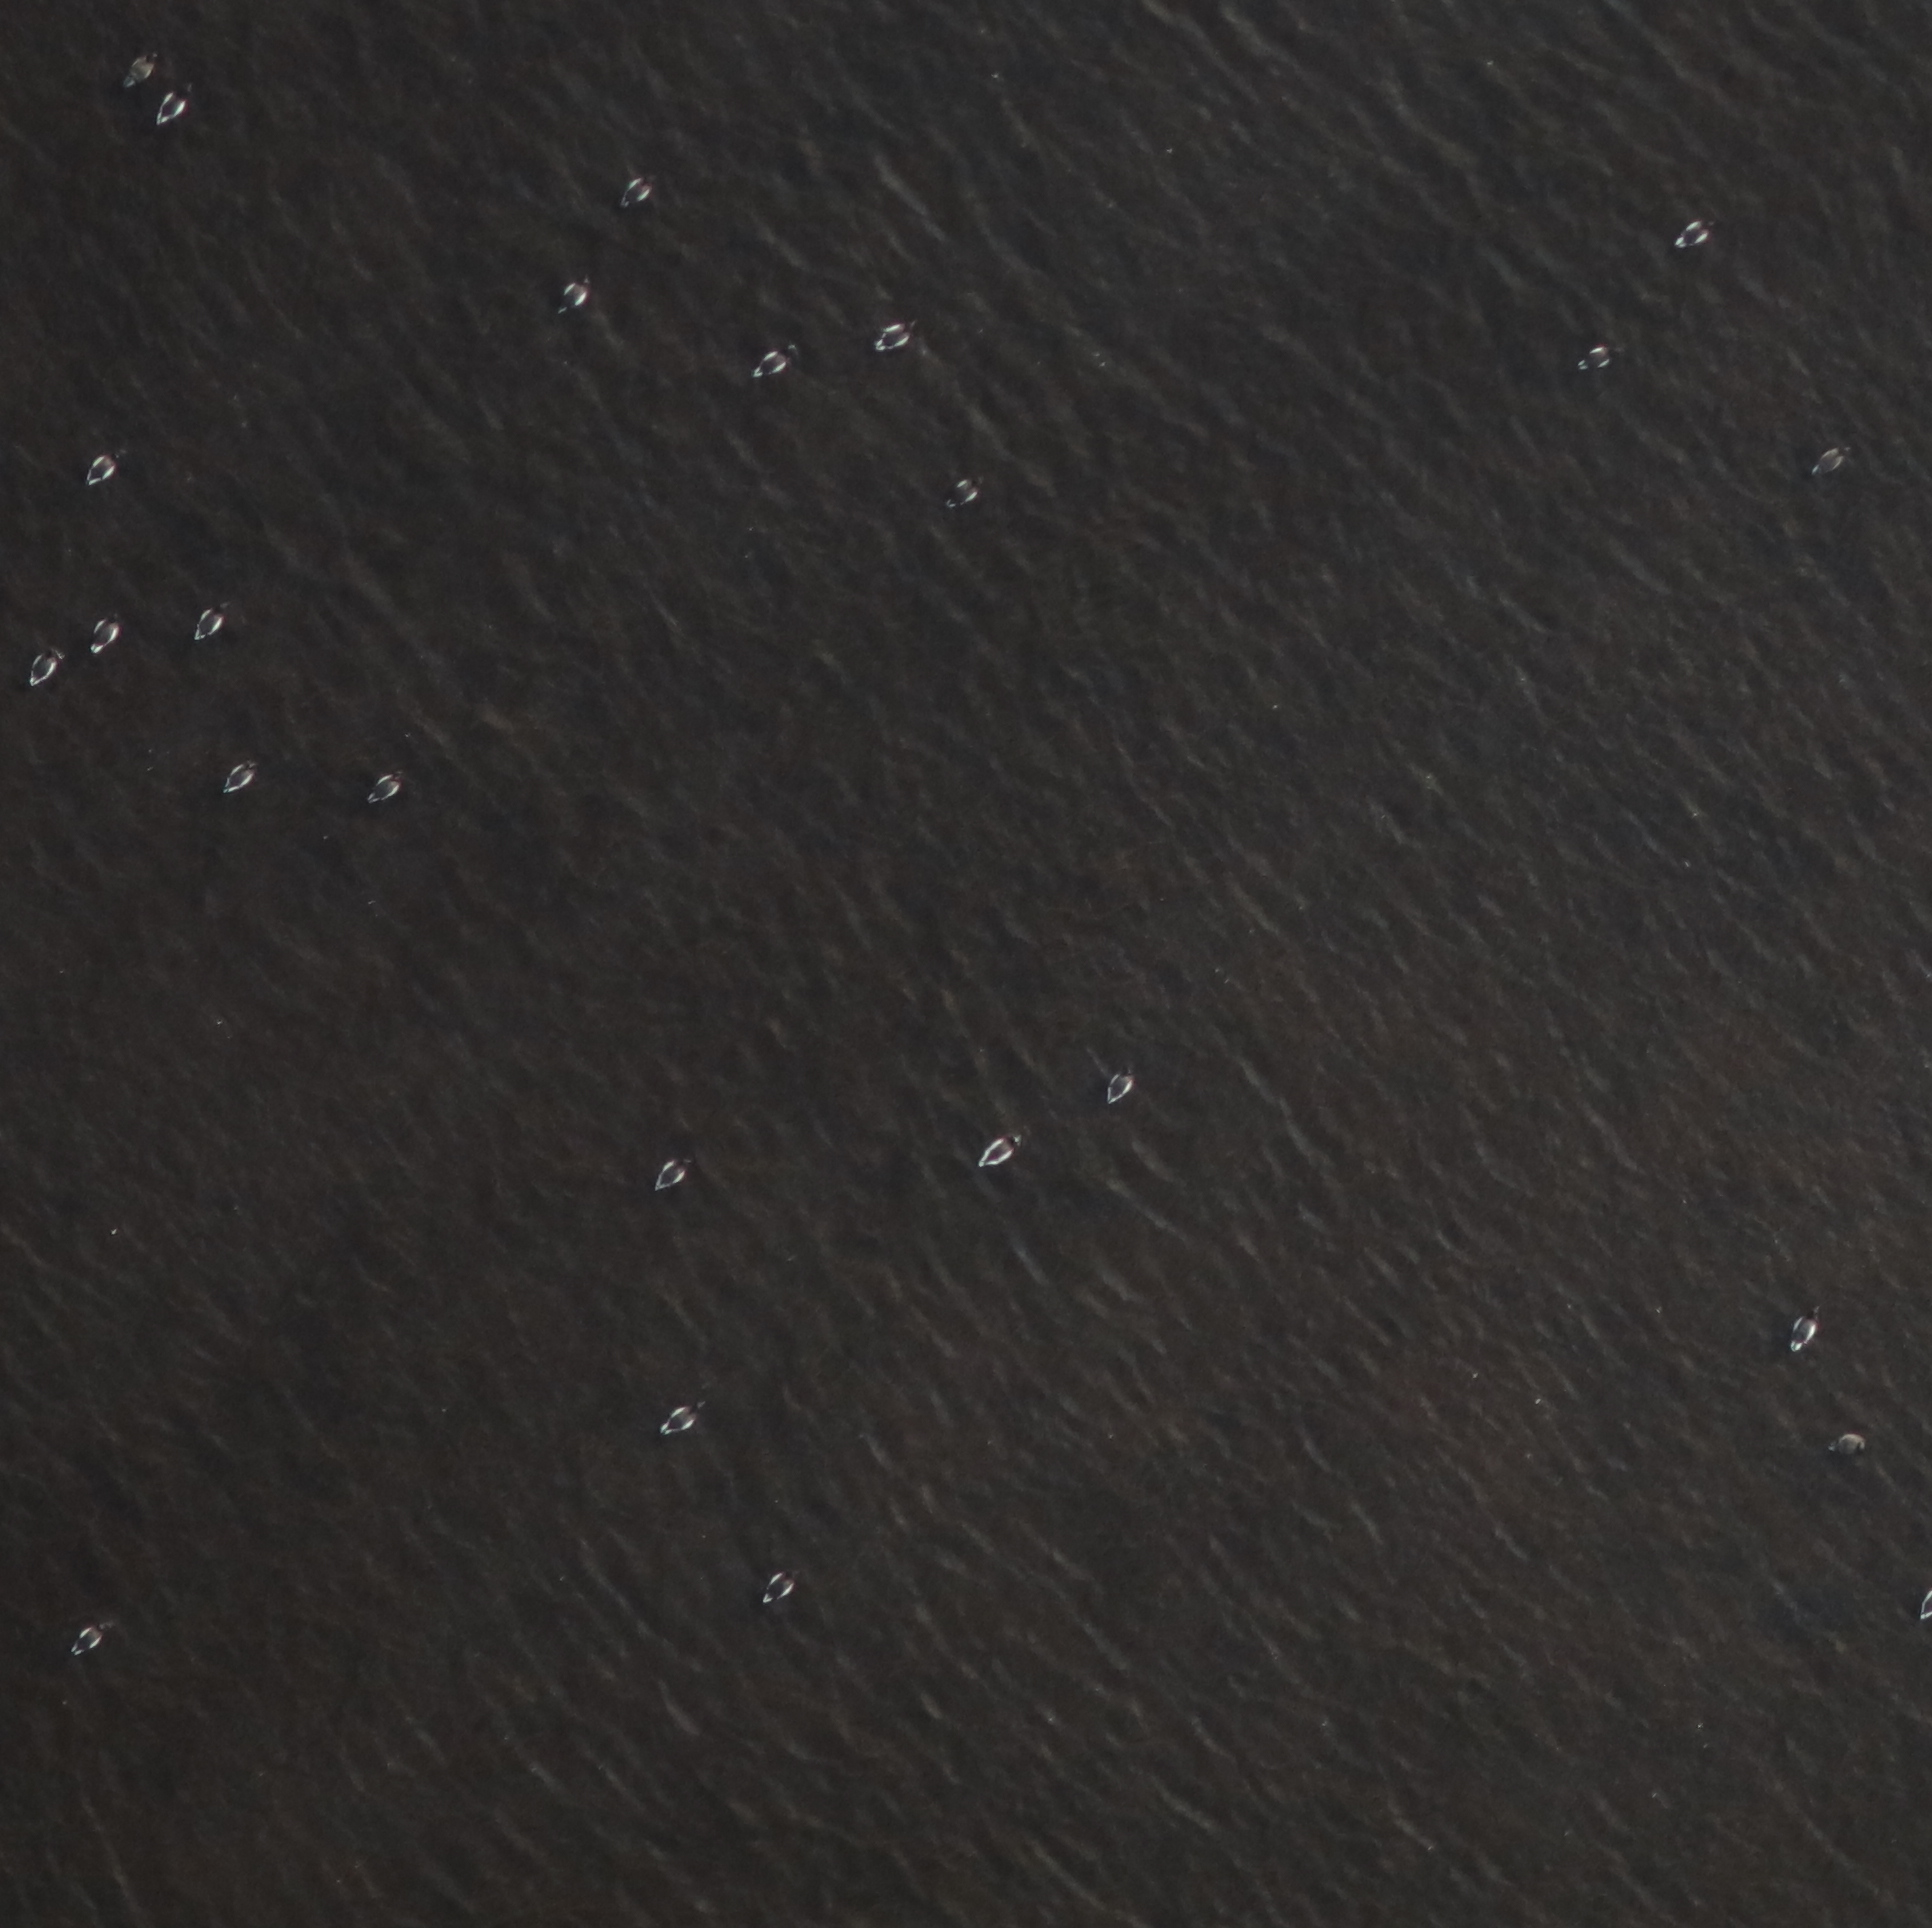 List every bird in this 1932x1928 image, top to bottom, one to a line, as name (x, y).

brant (142, 67)
brant (172, 106)
brant (637, 190)
brant (1694, 233)
brant (577, 293)
brant (895, 336)
brant (1597, 357)
brant (775, 360)
brant (1829, 460)
brant (102, 467)
brant (962, 490)
brant (208, 624)
brant (104, 633)
brant (44, 665)
brant (242, 775)
brant (388, 786)
brant (1119, 1084)
brant (1000, 1152)
brant (673, 1173)
brant (1803, 1329)
brant (682, 1420)
brant (1849, 1442)
brant (779, 1587)
brant (87, 1640)